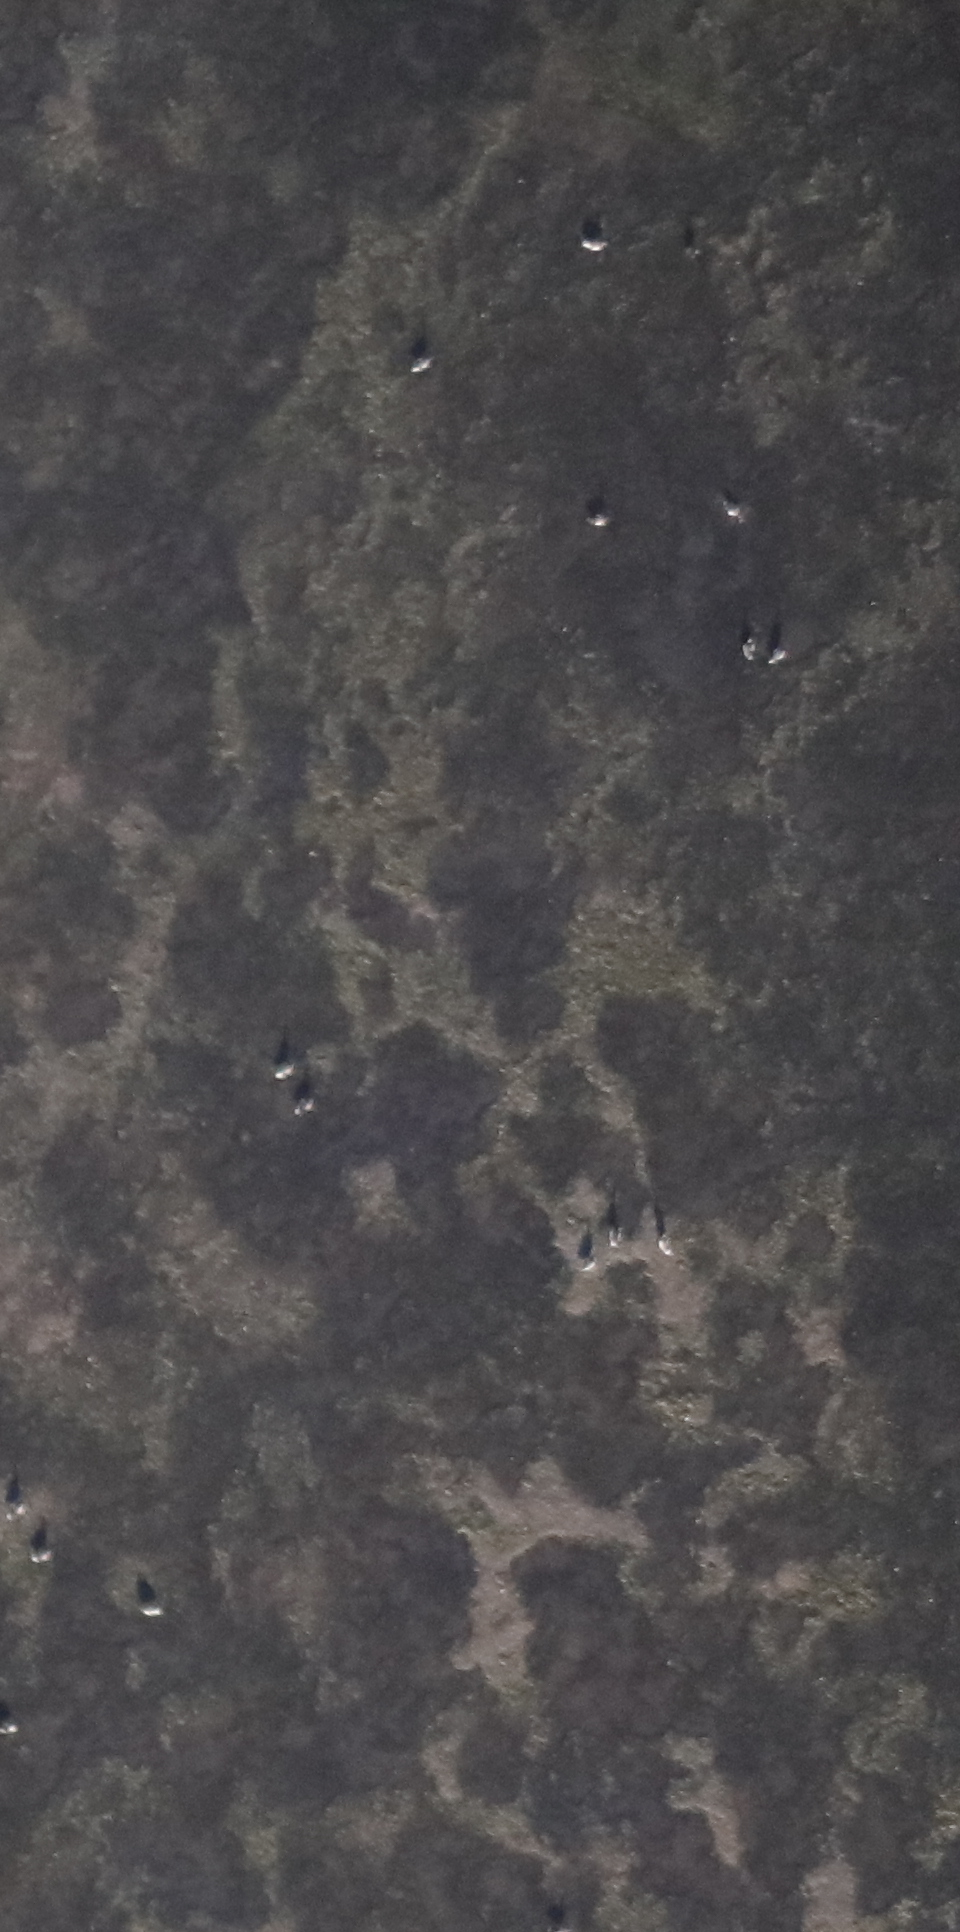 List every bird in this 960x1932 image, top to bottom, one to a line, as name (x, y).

brant (595, 244)
brant (692, 252)
brant (421, 363)
brant (733, 510)
brant (601, 520)
brant (749, 646)
brant (777, 656)
brant (285, 1070)
brant (304, 1105)
brant (616, 1235)
brant (667, 1246)
brant (589, 1263)
brant (11, 1507)
brant (42, 1555)
brant (148, 1608)
brant (9, 1724)